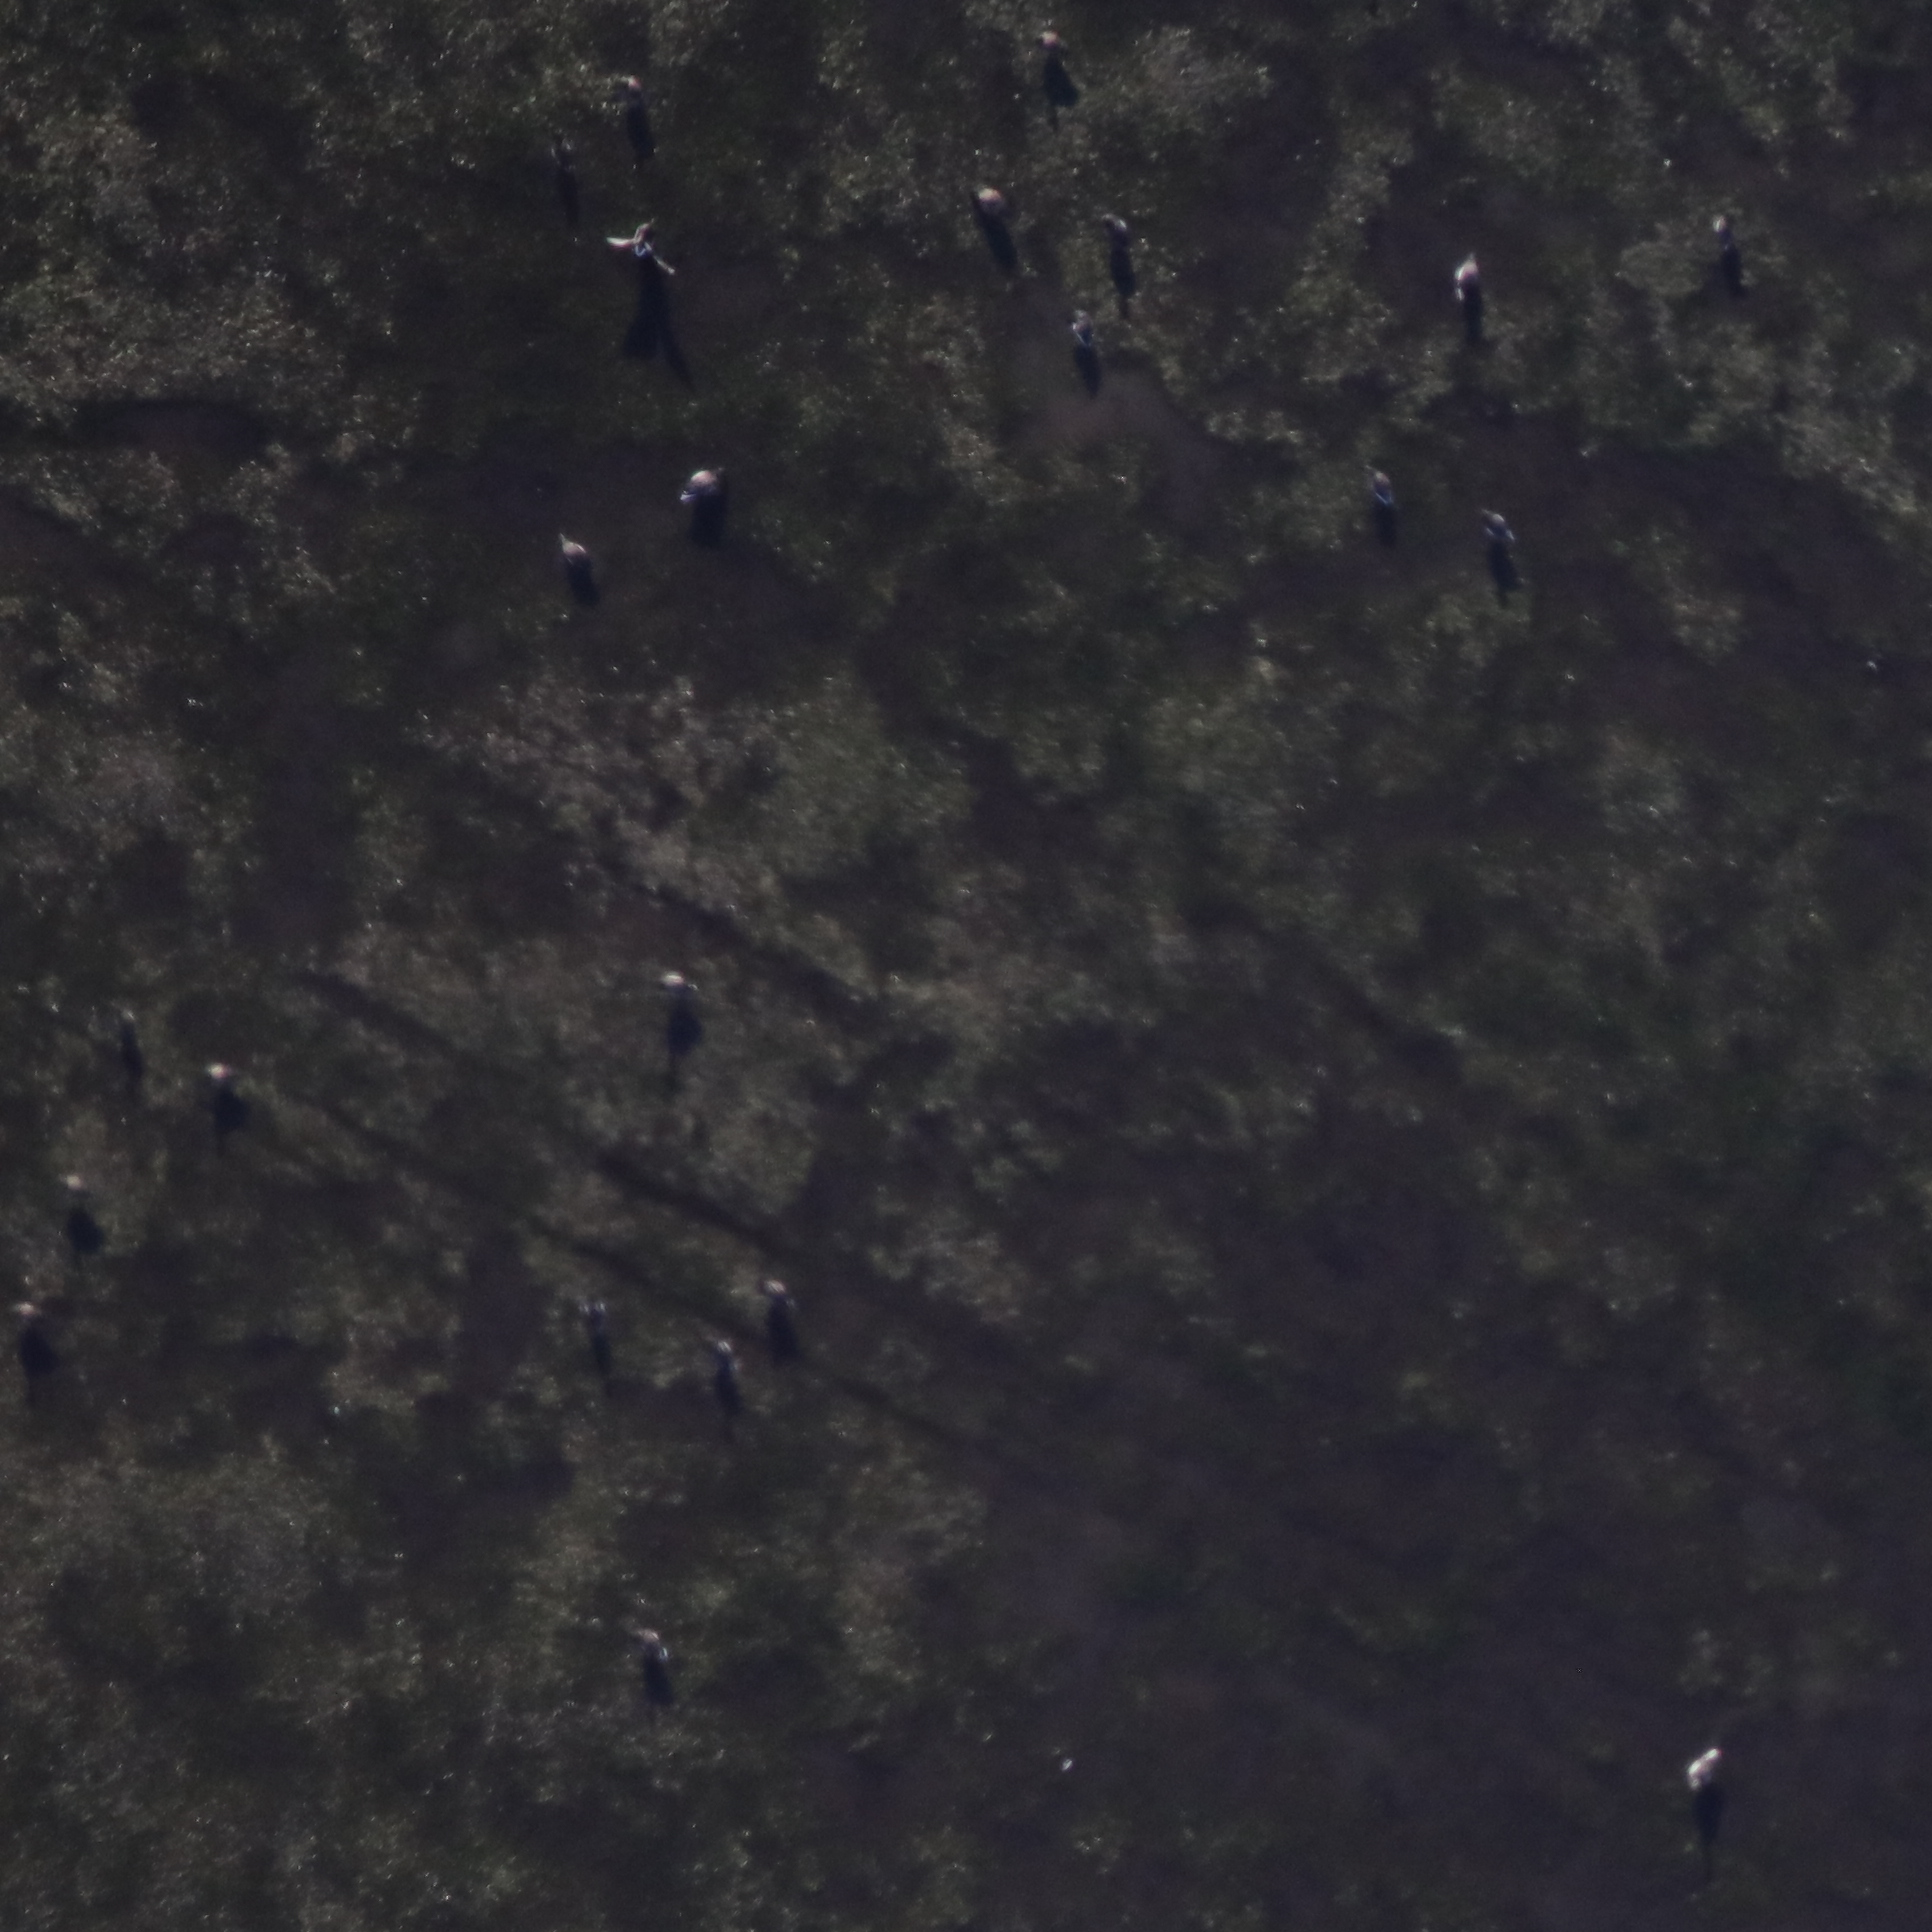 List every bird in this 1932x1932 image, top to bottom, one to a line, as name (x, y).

brant (558, 150)
brant (990, 198)
brant (1721, 224)
brant (1121, 234)
brant (647, 244)
brant (1470, 273)
brant (1084, 322)
brant (1383, 482)
brant (702, 485)
brant (1497, 524)
brant (570, 550)
brant (673, 980)
brant (219, 1063)
brant (81, 1190)
brant (777, 1291)
brant (30, 1314)
brant (595, 1315)
brant (720, 1350)
brant (650, 1640)
emperor goose (1701, 1774)